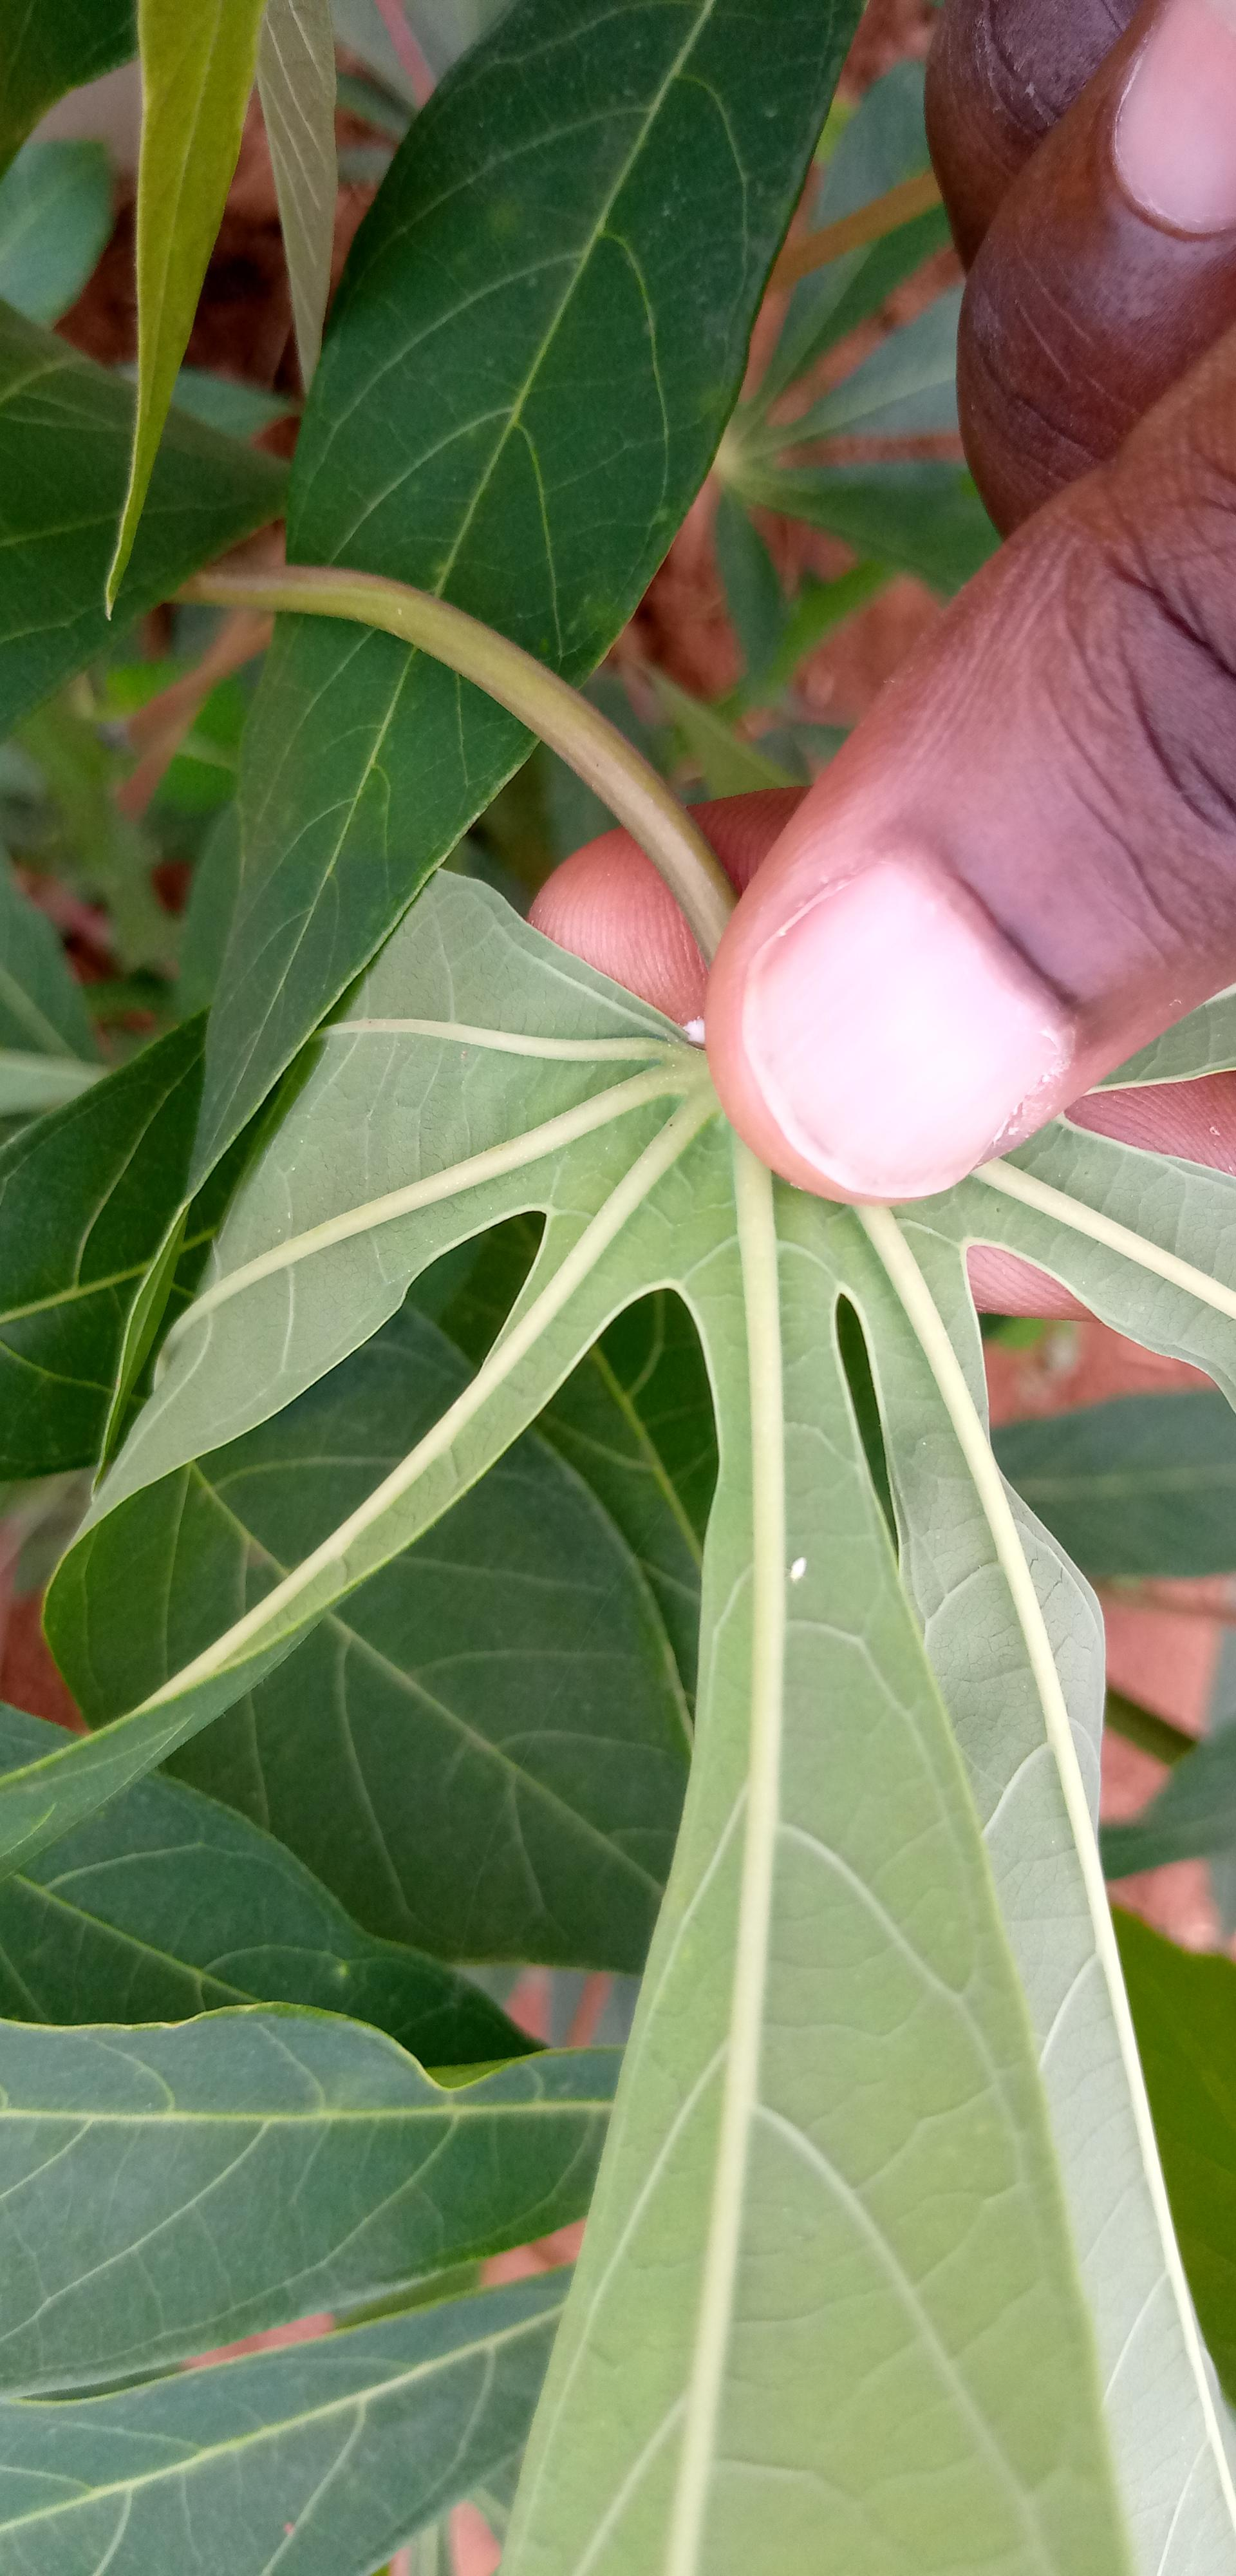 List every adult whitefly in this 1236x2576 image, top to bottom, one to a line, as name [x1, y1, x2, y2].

whitefly [758, 1534, 841, 1617]